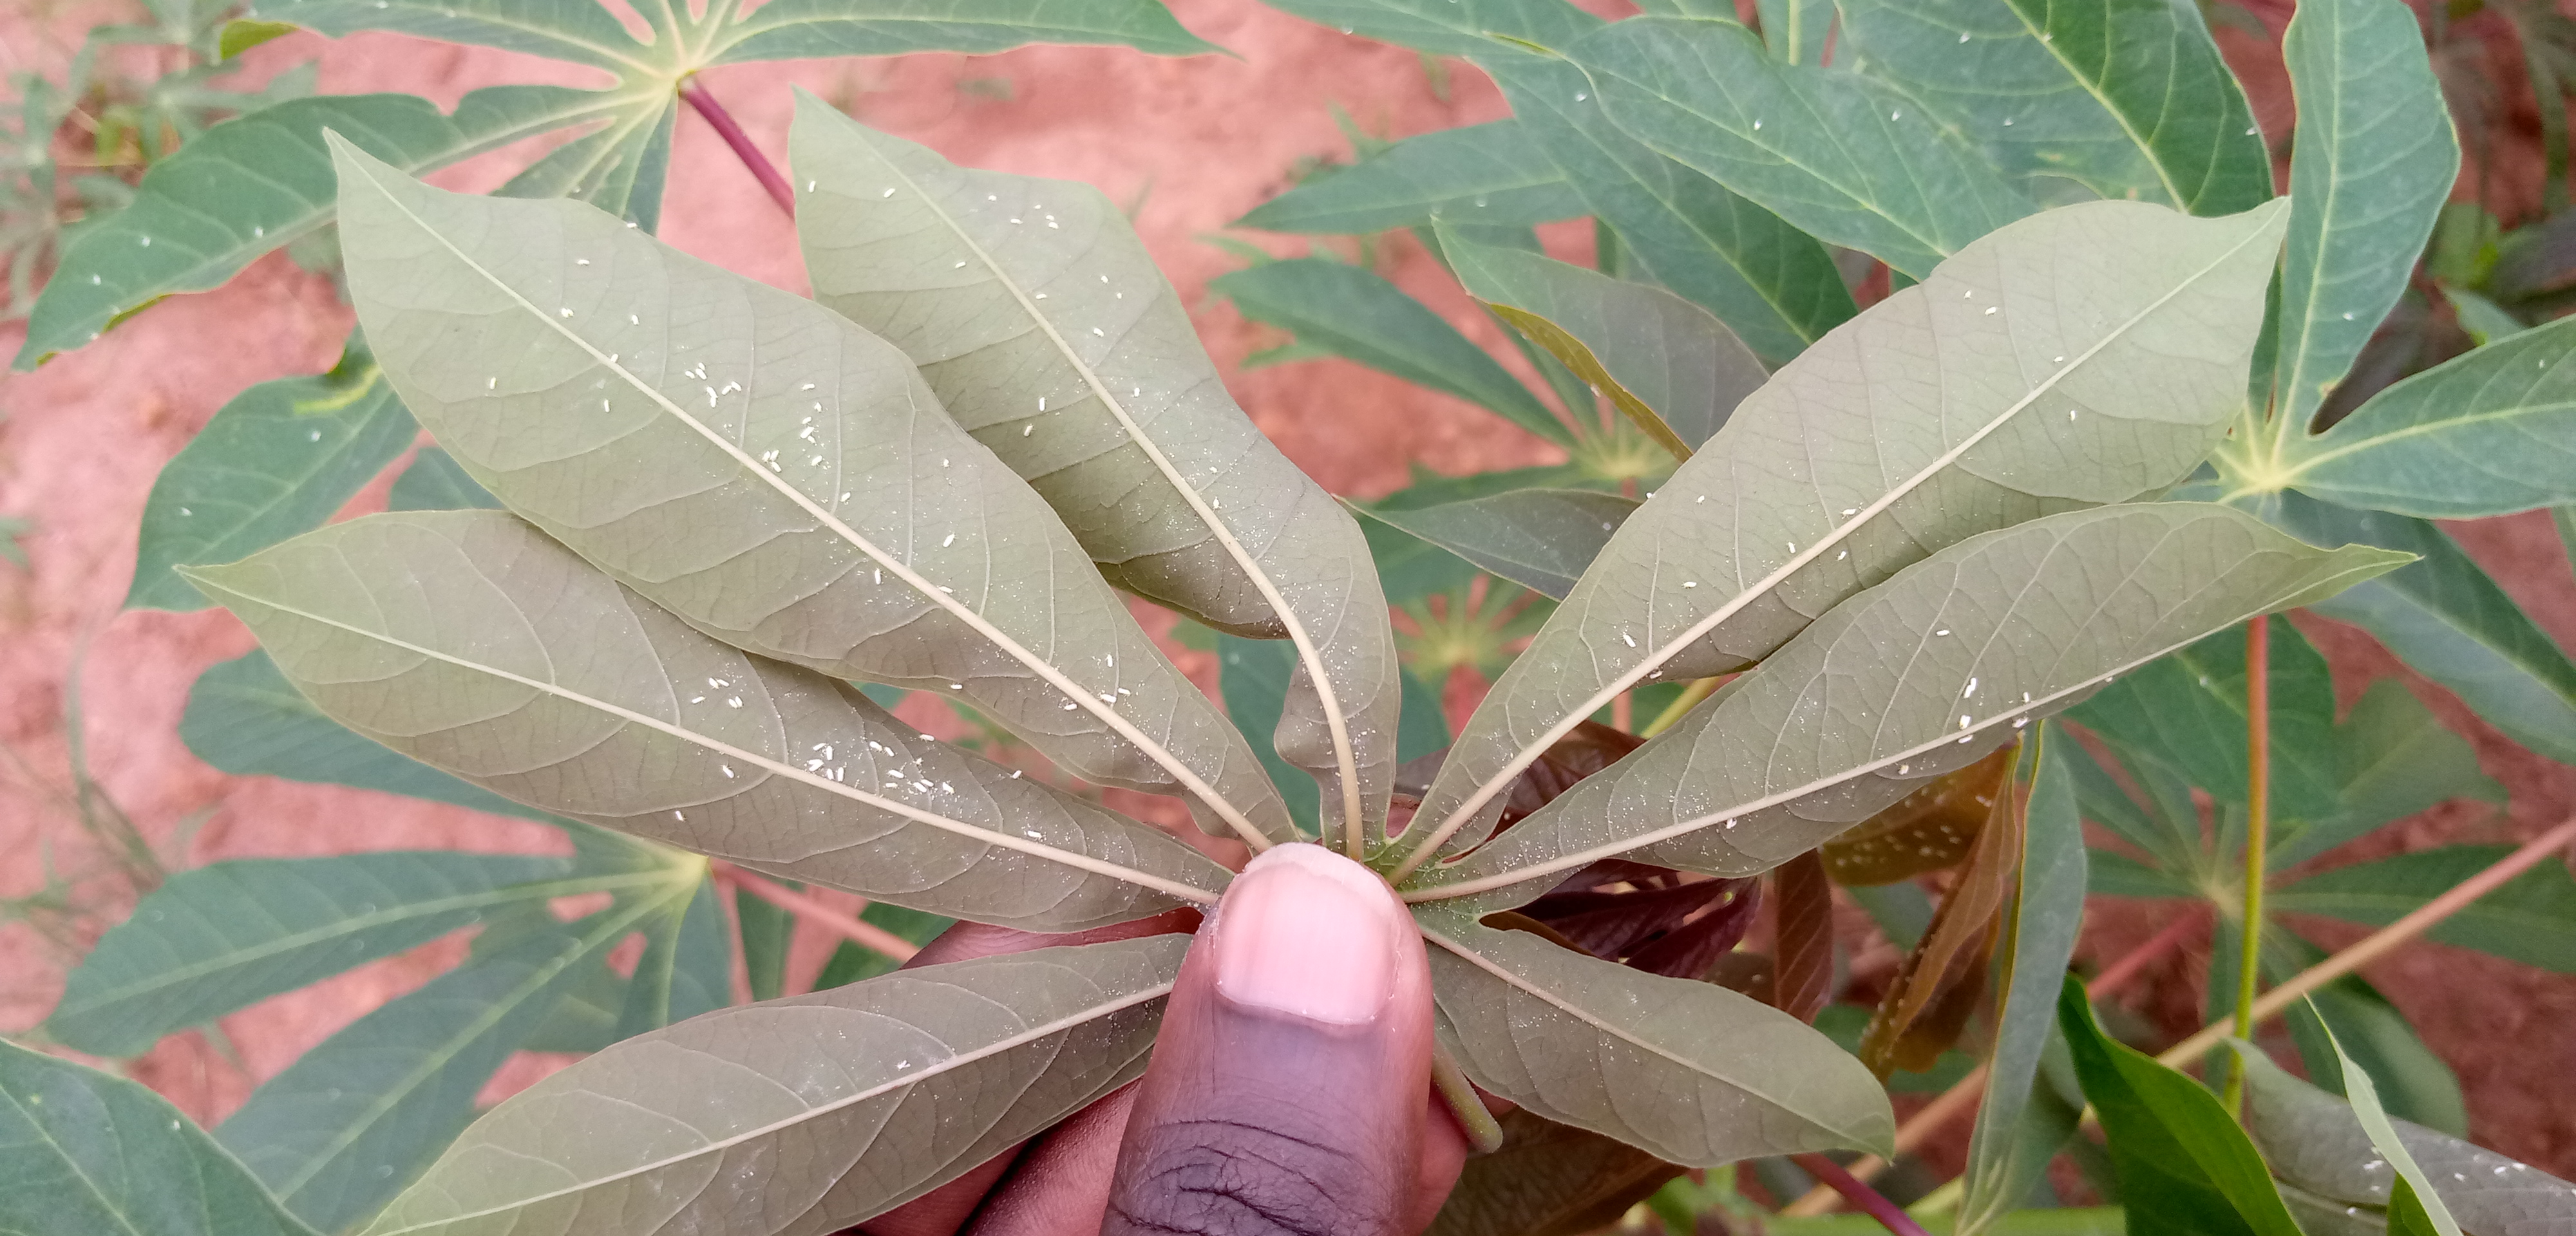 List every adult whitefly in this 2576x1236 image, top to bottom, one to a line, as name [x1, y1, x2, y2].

whitefly [799, 180, 824, 200]
whitefly [876, 180, 901, 203]
whitefly [985, 194, 999, 209]
whitefly [1032, 200, 1043, 214]
whitefly [1044, 211, 1061, 232]
whitefly [1007, 214, 1025, 232]
whitefly [626, 216, 644, 234]
whitefly [1044, 219, 1065, 236]
whitefly [569, 253, 594, 272]
whitefly [949, 257, 969, 280]
whitefly [1097, 268, 1112, 286]
whitefly [1110, 286, 1131, 306]
whitefly [1957, 286, 1976, 303]
whitefly [1030, 289, 1056, 304]
whitefly [1979, 301, 2007, 322]
whitefly [556, 304, 576, 325]
whitefly [629, 308, 643, 330]
whitefly [1090, 320, 1112, 345]
whitefly [605, 346, 631, 371]
whitefly [2049, 348, 2065, 370]
whitefly [691, 353, 711, 384]
whitefly [678, 360, 696, 384]
whitefly [726, 370, 746, 391]
whitefly [481, 373, 503, 395]
whitefly [799, 377, 821, 393]
whitefly [717, 379, 736, 402]
whitefly [704, 380, 721, 410]
whitefly [1126, 380, 1146, 406]
whitefly [1030, 391, 1046, 414]
whitefly [806, 397, 833, 415]
whitefly [593, 397, 621, 420]
whitefly [2063, 409, 2085, 426]
whitefly [796, 410, 817, 427]
whitefly [1013, 418, 1039, 445]
whitefly [798, 424, 822, 444]
whitefly [754, 444, 773, 468]
whitefly [762, 445, 785, 469]
whitefly [804, 453, 830, 472]
whitefly [938, 455, 953, 472]
whitefly [770, 456, 786, 481]
whitefly [1207, 463, 1226, 477]
whitefly [837, 487, 855, 509]
whitefly [1685, 492, 1711, 512]
whitefly [1210, 496, 1226, 518]
whitefly [1832, 500, 1857, 522]
whitefly [940, 530, 958, 554]
whitefly [1778, 535, 1801, 561]
whitefly [1830, 545, 1849, 572]
whitefly [868, 564, 887, 590]
whitefly [1679, 574, 1700, 599]
whitefly [937, 581, 956, 601]
whitefly [1932, 618, 1955, 643]
whitefly [1618, 628, 1638, 655]
whitefly [1103, 646, 1119, 670]
whitefly [1643, 667, 1672, 684]
whitefly [2099, 667, 2114, 688]
whitefly [714, 668, 739, 688]
whitefly [1960, 673, 1984, 701]
whitefly [704, 674, 726, 698]
whitefly [943, 679, 963, 695]
whitefly [1113, 682, 1137, 698]
whitefly [1093, 686, 1123, 711]
whitefly [2017, 687, 2034, 707]
whitefly [688, 688, 713, 715]
whitefly [724, 692, 747, 713]
whitefly [1061, 698, 1079, 718]
whitefly [1953, 709, 1978, 729]
whitefly [2007, 711, 2040, 732]
whitefly [912, 720, 938, 747]
whitefly [1958, 729, 1976, 749]
whitefly [858, 735, 885, 760]
whitefly [822, 736, 840, 769]
whitefly [810, 741, 832, 760]
whitefly [876, 741, 900, 760]
whitefly [791, 754, 826, 780]
whitefly [711, 757, 743, 782]
whitefly [1005, 759, 1023, 782]
whitefly [834, 760, 851, 787]
whitefly [1891, 762, 1915, 783]
whitefly [819, 764, 840, 785]
whitefly [884, 764, 905, 782]
whitefly [918, 767, 938, 787]
whitefly [910, 772, 938, 801]
whitefly [937, 775, 960, 800]
whitefly [879, 778, 900, 798]
whitefly [668, 803, 693, 831]
whitefly [1723, 814, 1751, 834]
whitefly [1022, 821, 1051, 847]
whitefly [891, 1053, 913, 1077]